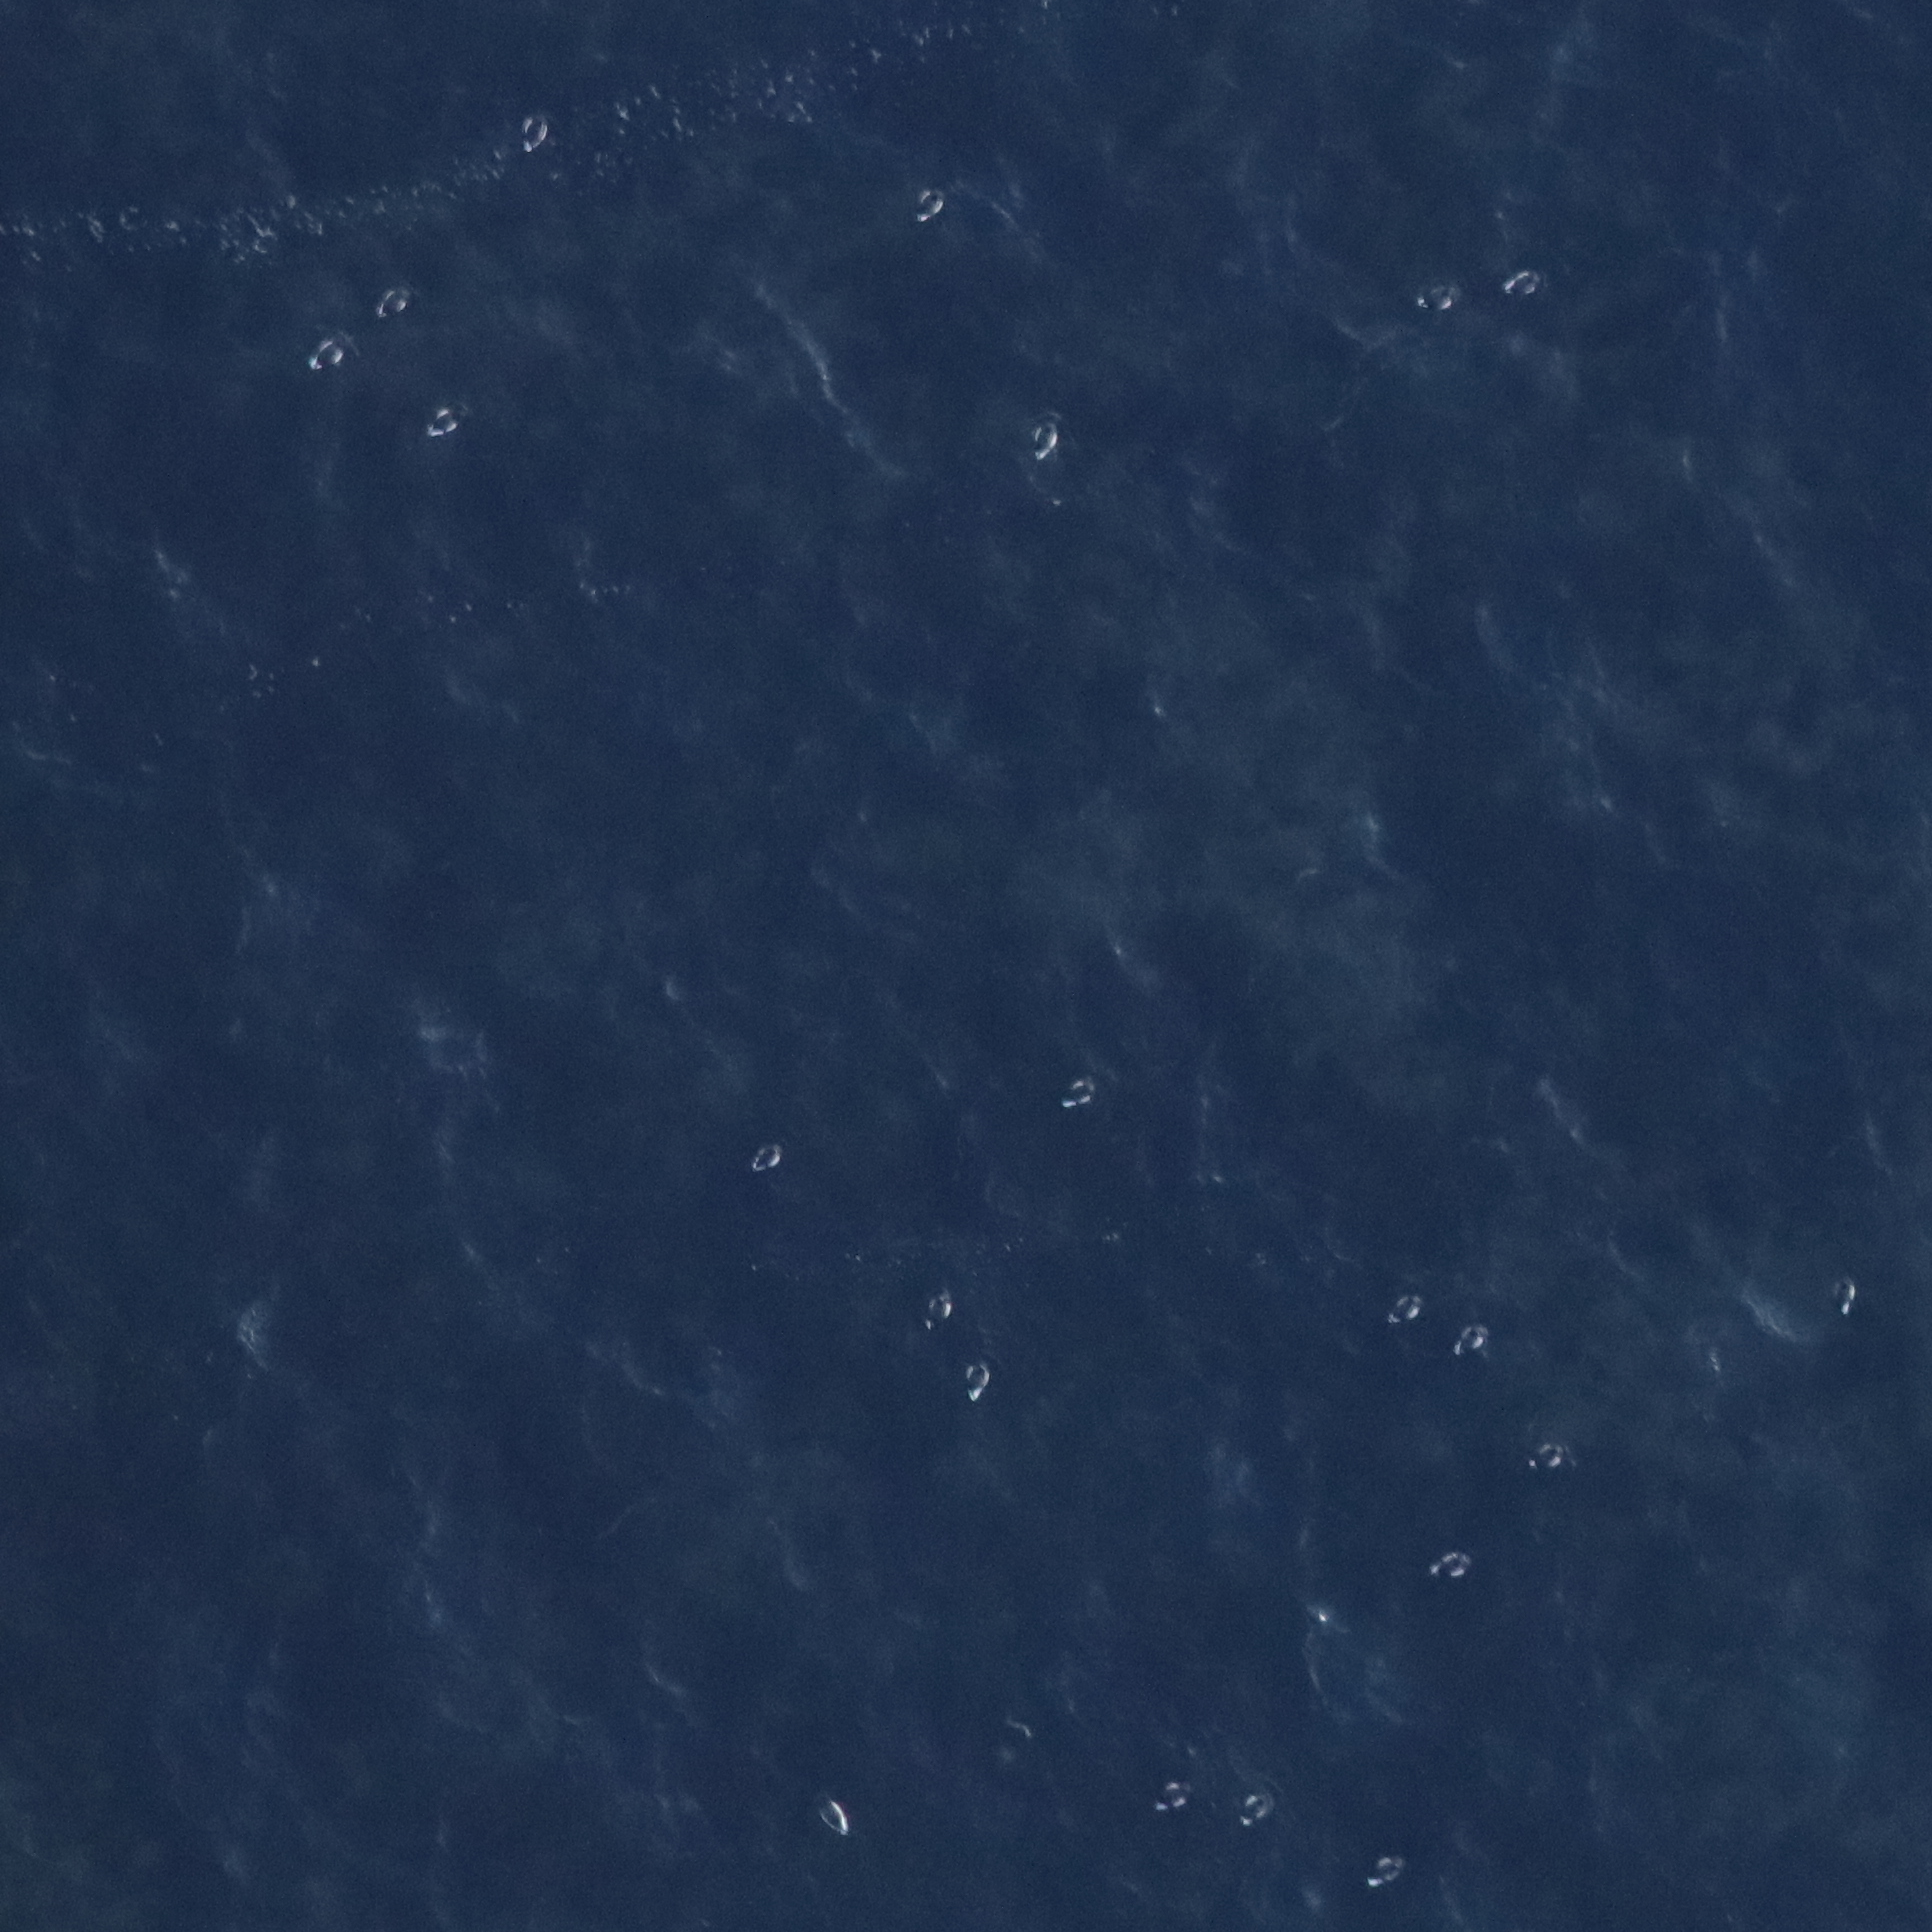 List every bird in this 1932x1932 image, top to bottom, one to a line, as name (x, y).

brant (534, 133)
brant (930, 201)
brant (1526, 285)
brant (1439, 302)
brant (393, 307)
brant (324, 350)
brant (444, 421)
brant (1045, 438)
brant (1082, 1092)
brant (769, 1155)
brant (1846, 1293)
brant (1404, 1311)
brant (934, 1312)
brant (1469, 1344)
brant (974, 1380)
brant (1539, 1460)
brant (1451, 1566)
brant (1168, 1797)
brant (1256, 1809)
brant (828, 1815)
brant (1384, 1875)